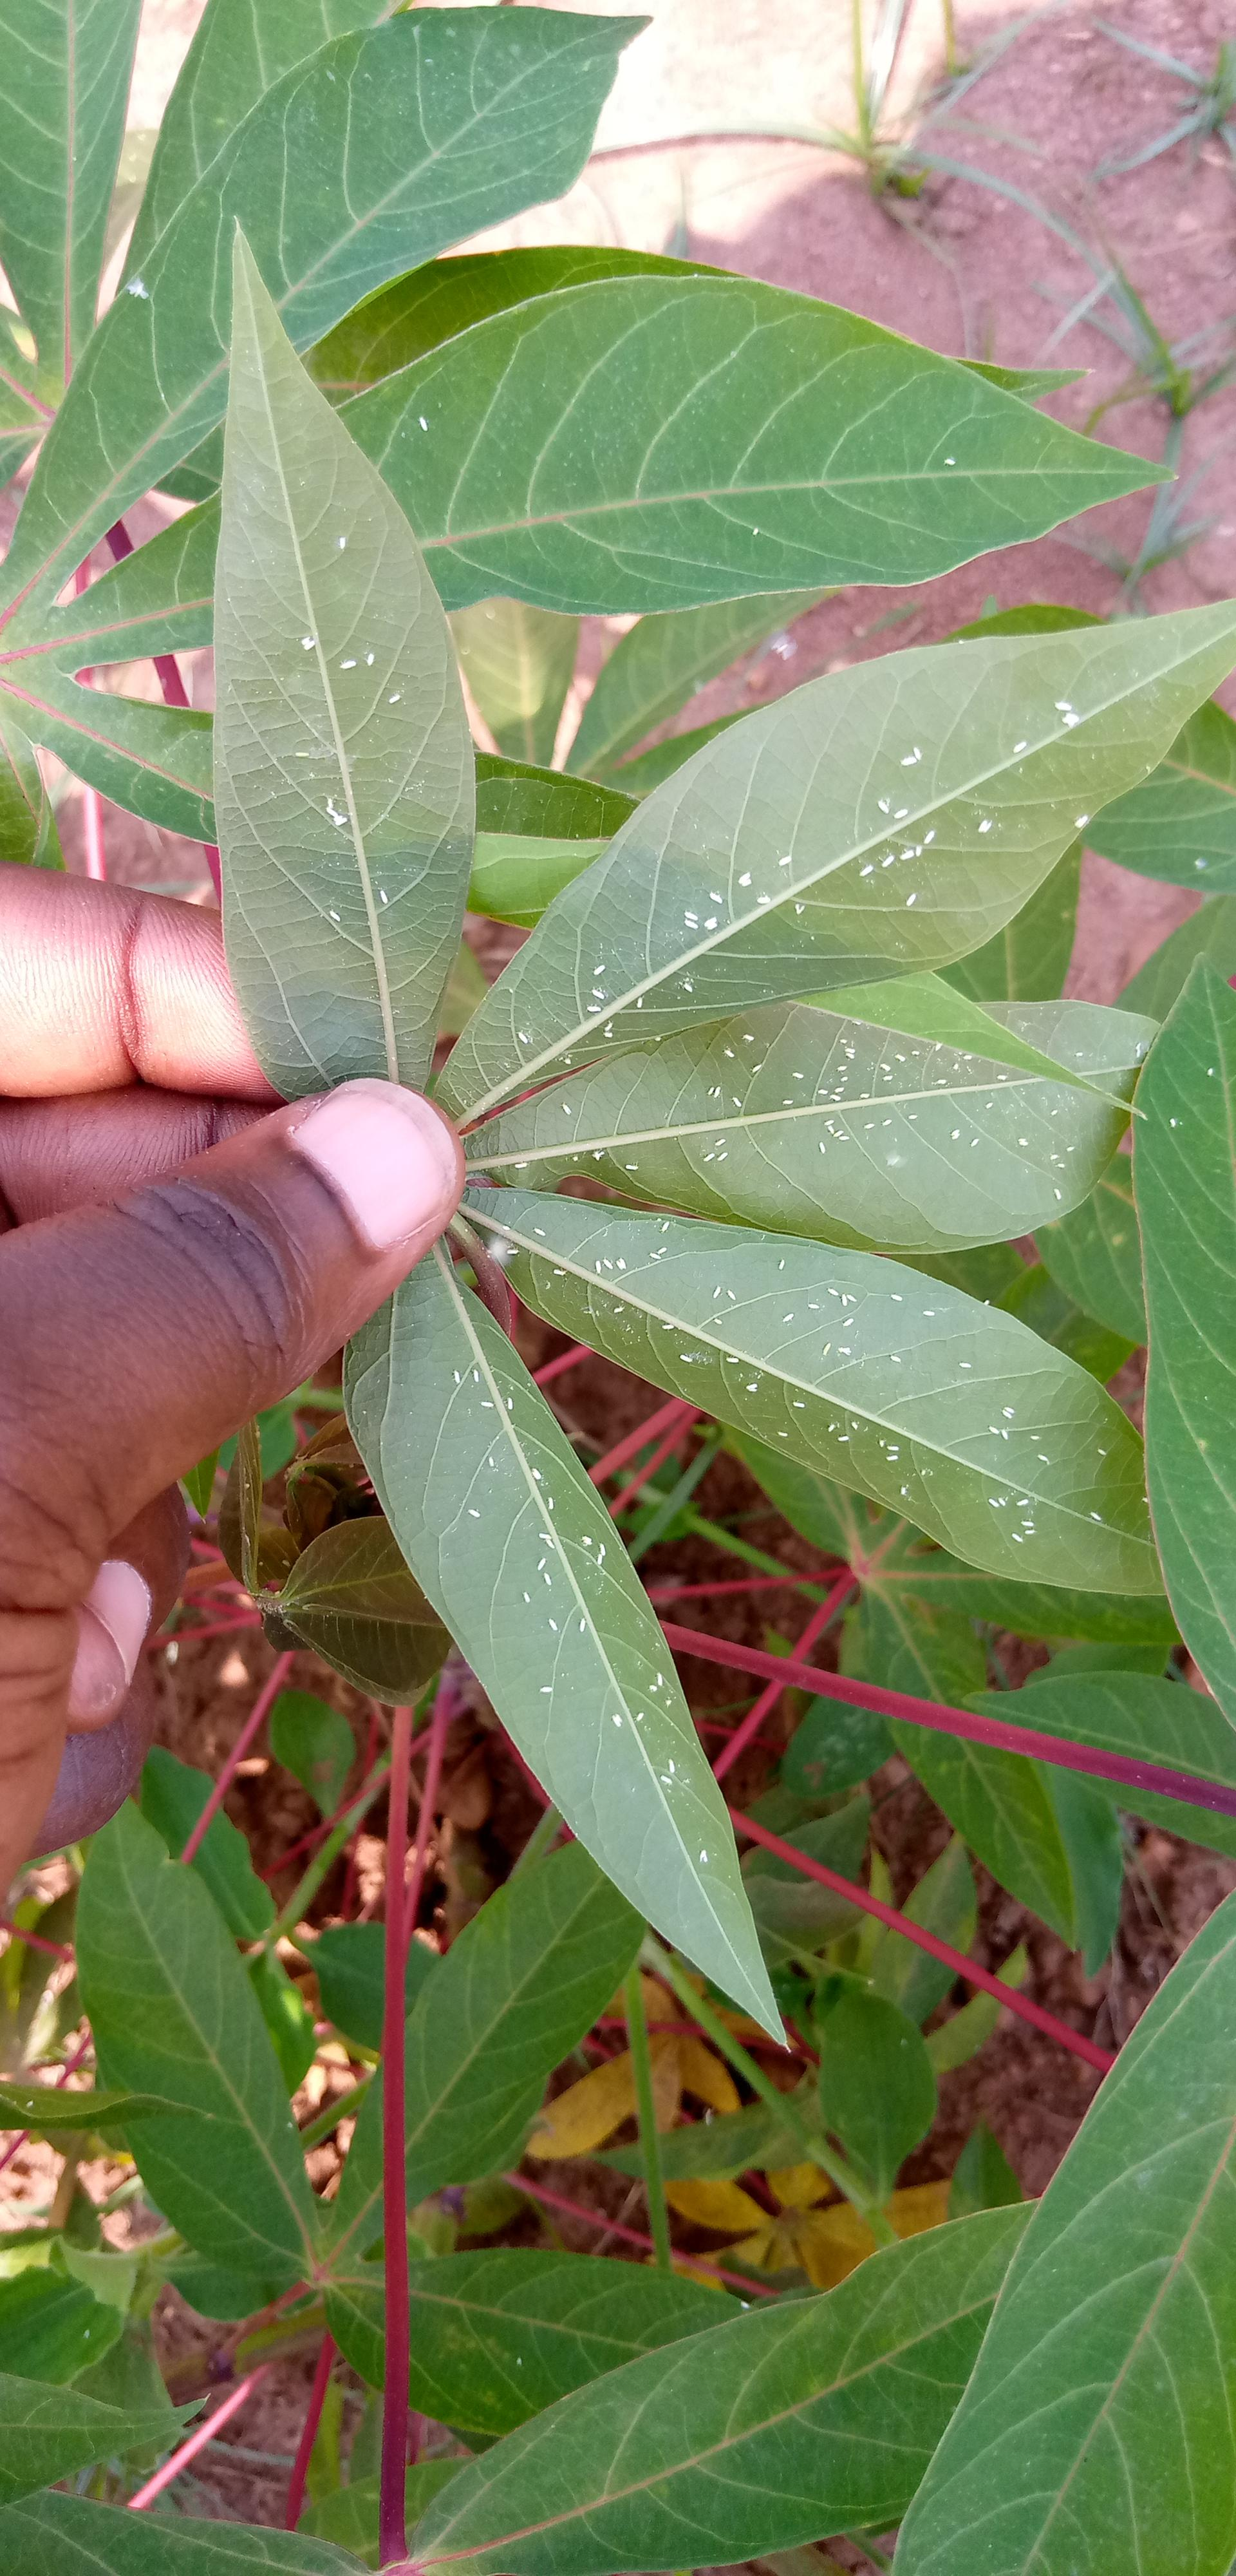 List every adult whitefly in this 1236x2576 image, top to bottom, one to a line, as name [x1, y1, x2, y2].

whitefly [123, 276, 156, 304]
whitefly [415, 412, 434, 436]
whitefly [938, 455, 959, 472]
whitefly [749, 527, 762, 540]
whitefly [335, 535, 350, 554]
whitefly [298, 635, 310, 645]
whitefly [304, 639, 317, 654]
whitefly [364, 649, 379, 670]
whitefly [336, 659, 359, 670]
whitefly [385, 692, 405, 706]
whitefly [1052, 699, 1074, 711]
whitefly [1058, 712, 1082, 730]
whitefly [1012, 738, 1029, 757]
whitefly [912, 743, 926, 762]
whitefly [897, 752, 917, 770]
whitefly [874, 793, 892, 816]
whitefly [326, 795, 334, 809]
whitefly [322, 806, 339, 817]
whitefly [892, 806, 911, 822]
whitefly [1071, 810, 1091, 831]
whitefly [332, 817, 349, 827]
whitefly [976, 818, 993, 836]
whitefly [921, 828, 938, 846]
whitefly [913, 844, 927, 858]
whitefly [897, 848, 916, 864]
whitefly [774, 852, 797, 870]
whitefly [879, 853, 897, 870]
whitefly [856, 862, 879, 878]
whitefly [736, 871, 753, 885]
whitefly [741, 876, 753, 892]
whitefly [378, 886, 391, 907]
whitefly [903, 889, 918, 910]
whitefly [706, 891, 726, 906]
whitefly [752, 893, 772, 907]
whitefly [791, 898, 808, 915]
whitefly [326, 907, 344, 924]
whitefly [680, 907, 701, 922]
whitefly [703, 915, 717, 927]
whitefly [682, 917, 702, 933]
whitefly [706, 922, 720, 933]
whitefly [588, 961, 606, 978]
whitefly [679, 979, 697, 998]
whitefly [590, 987, 606, 1000]
whitefly [633, 994, 646, 1010]
whitefly [585, 1001, 603, 1016]
whitefly [848, 1018, 865, 1028]
whitefly [602, 1021, 615, 1031]
whitefly [513, 1028, 529, 1045]
whitefly [738, 1030, 756, 1044]
whitefly [601, 1030, 616, 1039]
whitefly [838, 1036, 848, 1045]
whitefly [932, 1039, 944, 1052]
whitefly [719, 1045, 737, 1060]
whitefly [910, 1045, 922, 1060]
whitefly [842, 1047, 858, 1053]
whitefly [843, 1050, 856, 1061]
whitefly [1073, 1050, 1087, 1060]
whitefly [891, 1052, 907, 1064]
whitefly [959, 1052, 975, 1063]
whitefly [559, 1056, 576, 1067]
whitefly [748, 1058, 765, 1075]
whitefly [832, 1061, 850, 1075]
whitefly [876, 1061, 893, 1072]
whitefly [950, 1061, 960, 1073]
whitefly [1204, 1066, 1215, 1078]
whitefly [789, 1068, 805, 1080]
whitefly [993, 1072, 1009, 1083]
whitefly [880, 1074, 895, 1086]
whitefly [838, 1074, 850, 1086]
whitefly [932, 1077, 950, 1087]
whitefly [714, 1081, 721, 1099]
whitefly [832, 1084, 846, 1095]
whitefly [705, 1085, 714, 1097]
whitefly [815, 1088, 829, 1097]
whitefly [857, 1090, 871, 1102]
whitefly [829, 1092, 843, 1104]
whitefly [730, 1095, 743, 1110]
whitefly [780, 1097, 795, 1106]
whitefly [559, 1099, 572, 1117]
whitefly [982, 1099, 994, 1112]
whitefly [1048, 1106, 1062, 1119]
whitefly [906, 1111, 919, 1122]
whitefly [821, 1116, 836, 1126]
whitefly [1164, 1117, 1179, 1128]
whitefly [880, 1117, 893, 1129]
whitefly [861, 1120, 876, 1133]
whitefly [825, 1122, 834, 1135]
whitefly [833, 1126, 843, 1139]
whitefly [950, 1128, 962, 1135]
whitefly [950, 1132, 963, 1142]
whitefly [837, 1134, 850, 1142]
whitefly [966, 1135, 982, 1148]
whitefly [713, 1137, 728, 1149]
whitefly [1016, 1137, 1027, 1143]
whitefly [816, 1140, 830, 1155]
whitefly [1018, 1142, 1029, 1148]
whitefly [1064, 1144, 1078, 1156]
whitefly [589, 1148, 606, 1162]
whitefly [716, 1150, 729, 1163]
whitefly [1047, 1150, 1059, 1162]
whitefly [702, 1151, 715, 1164]
whitefly [570, 1154, 580, 1164]
whitefly [1054, 1159, 1068, 1171]
whitefly [512, 1160, 529, 1171]
whitefly [623, 1160, 640, 1173]
whitefly [1051, 1184, 1065, 1202]
whitefly [657, 1218, 673, 1233]
whitefly [499, 1222, 514, 1236]
whitefly [530, 1224, 546, 1238]
whitefly [655, 1245, 670, 1256]
whitefly [505, 1247, 521, 1257]
whitefly [646, 1251, 662, 1262]
whitefly [601, 1254, 614, 1273]
whitefly [613, 1255, 628, 1272]
whitefly [592, 1256, 603, 1276]
whitefly [775, 1257, 787, 1272]
whitefly [551, 1265, 567, 1277]
whitefly [710, 1283, 724, 1300]
whitefly [825, 1285, 839, 1298]
whitefly [725, 1287, 738, 1303]
whitefly [843, 1289, 859, 1307]
whitefly [841, 1291, 847, 1310]
whitefly [887, 1291, 903, 1305]
whitefly [982, 1297, 993, 1311]
whitefly [804, 1301, 822, 1313]
whitefly [610, 1303, 624, 1315]
whitefly [920, 1306, 938, 1320]
whitefly [780, 1309, 795, 1327]
whitefly [712, 1316, 726, 1327]
whitefly [841, 1316, 854, 1329]
whitefly [657, 1321, 675, 1331]
whitefly [819, 1340, 832, 1359]
whitefly [835, 1343, 854, 1358]
whitefly [677, 1352, 693, 1364]
whitefly [886, 1353, 904, 1366]
whitefly [723, 1355, 742, 1366]
whitefly [955, 1359, 974, 1373]
whitefly [470, 1367, 481, 1383]
whitefly [451, 1368, 462, 1386]
whitefly [744, 1381, 759, 1395]
whitefly [505, 1395, 516, 1412]
whitefly [790, 1397, 807, 1411]
whitefly [478, 1399, 495, 1410]
whitefly [1002, 1403, 1015, 1415]
whitefly [1000, 1408, 1013, 1420]
whitefly [850, 1419, 861, 1433]
whitefly [824, 1421, 836, 1433]
whitefly [986, 1423, 1000, 1438]
whitefly [999, 1425, 1010, 1443]
whitefly [775, 1429, 790, 1440]
whitefly [1027, 1431, 1042, 1443]
whitefly [835, 1434, 852, 1444]
whitefly [877, 1435, 885, 1450]
whitefly [885, 1442, 901, 1454]
whitefly [1094, 1444, 1107, 1460]
whitefly [1036, 1448, 1054, 1468]
whitefly [883, 1454, 900, 1464]
whitefly [487, 1454, 497, 1470]
whitefly [530, 1466, 544, 1482]
whitefly [899, 1482, 908, 1497]
whitefly [545, 1492, 556, 1511]
whitefly [1138, 1494, 1154, 1507]
whitefly [996, 1495, 1007, 1509]
whitefly [985, 1496, 1000, 1510]
whitefly [1014, 1497, 1029, 1507]
whitefly [465, 1508, 482, 1519]
whitefly [1089, 1509, 1103, 1524]
whitefly [1020, 1519, 1038, 1529]
whitefly [1023, 1527, 1037, 1538]
whitefly [534, 1530, 552, 1539]
whitefly [1009, 1531, 1024, 1545]
whitefly [581, 1532, 595, 1547]
whitefly [543, 1539, 557, 1551]
whitefly [598, 1539, 607, 1557]
whitefly [596, 1553, 605, 1567]
whitefly [533, 1555, 551, 1571]
whitefly [541, 1571, 556, 1587]
whitefly [519, 1589, 533, 1604]
whitefly [576, 1615, 590, 1633]
whitefly [546, 1616, 559, 1632]
whitefly [653, 1670, 666, 1687]
whitefly [646, 1681, 659, 1694]
whitefly [534, 1681, 555, 1697]
whitefly [661, 1695, 673, 1710]
whitefly [633, 1709, 645, 1725]
whitefly [608, 1711, 624, 1730]
whitefly [664, 1755, 680, 1775]
whitefly [659, 1772, 676, 1786]
whitefly [696, 1845, 708, 1864]